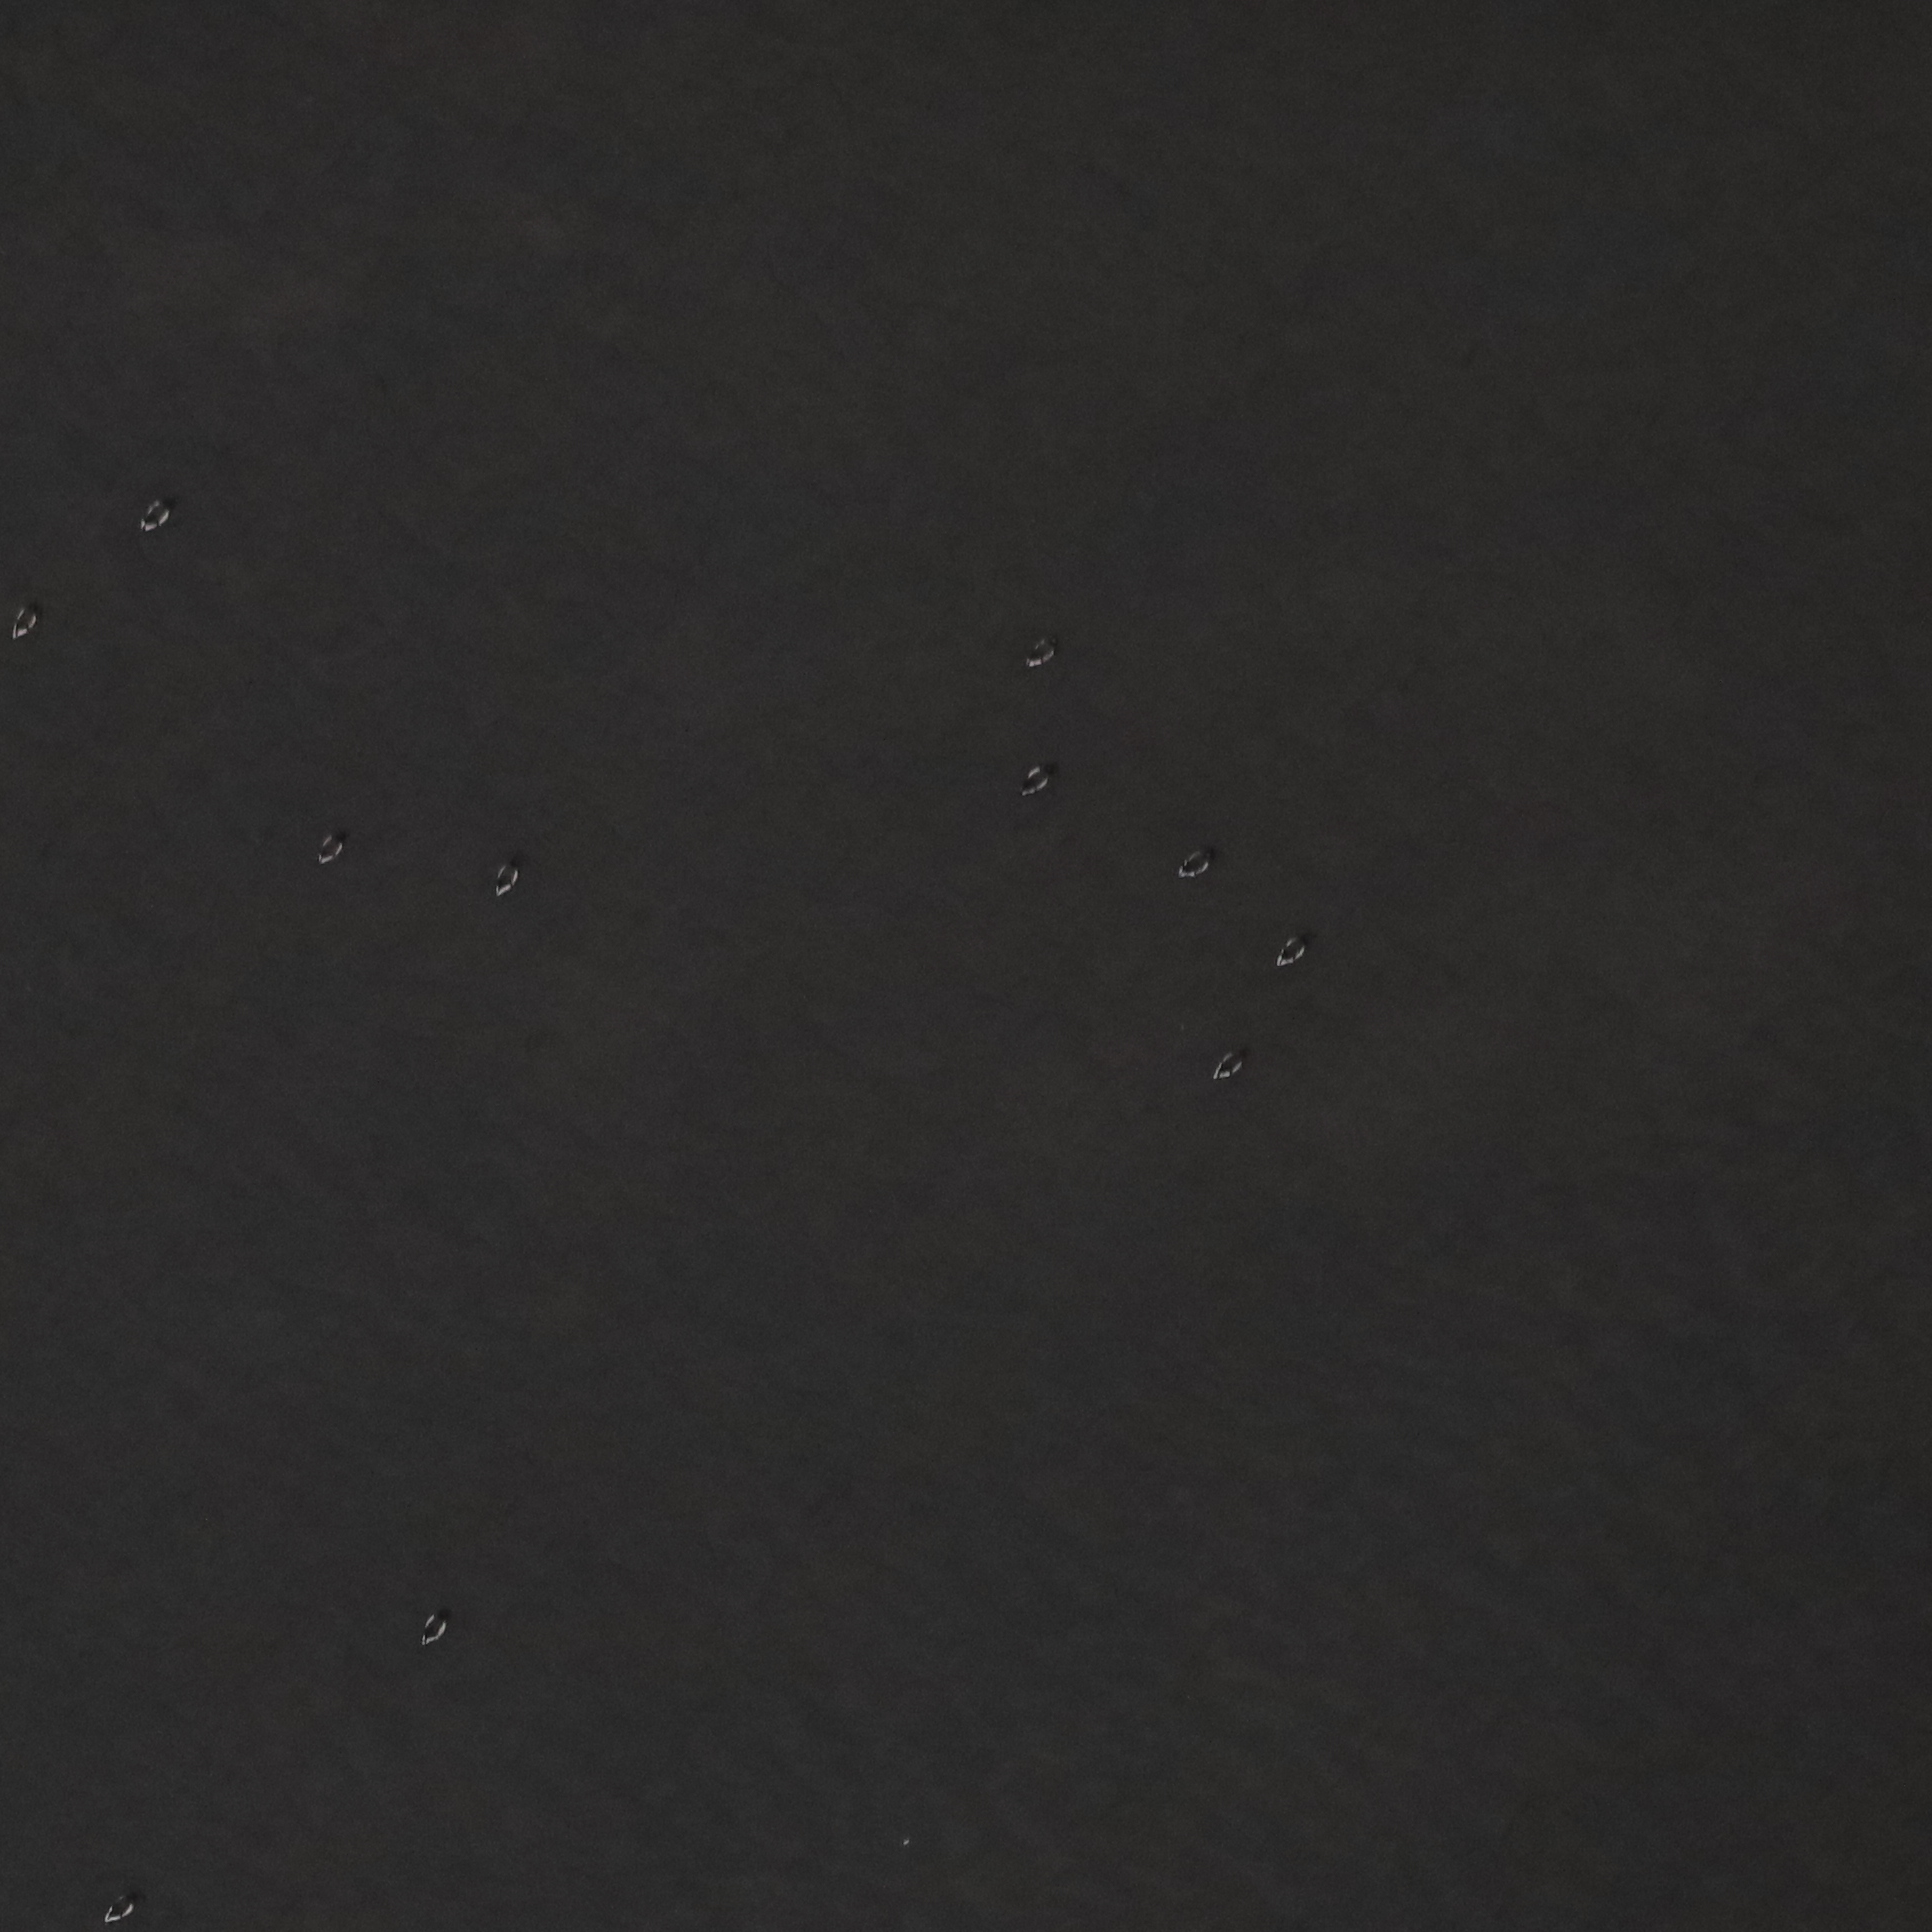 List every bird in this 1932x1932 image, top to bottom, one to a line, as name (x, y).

brant (156, 516)
brant (26, 621)
brant (1041, 655)
brant (1037, 779)
brant (331, 849)
brant (1199, 863)
brant (507, 879)
brant (1293, 950)
brant (1231, 1063)
brant (434, 1628)
brant (117, 1908)